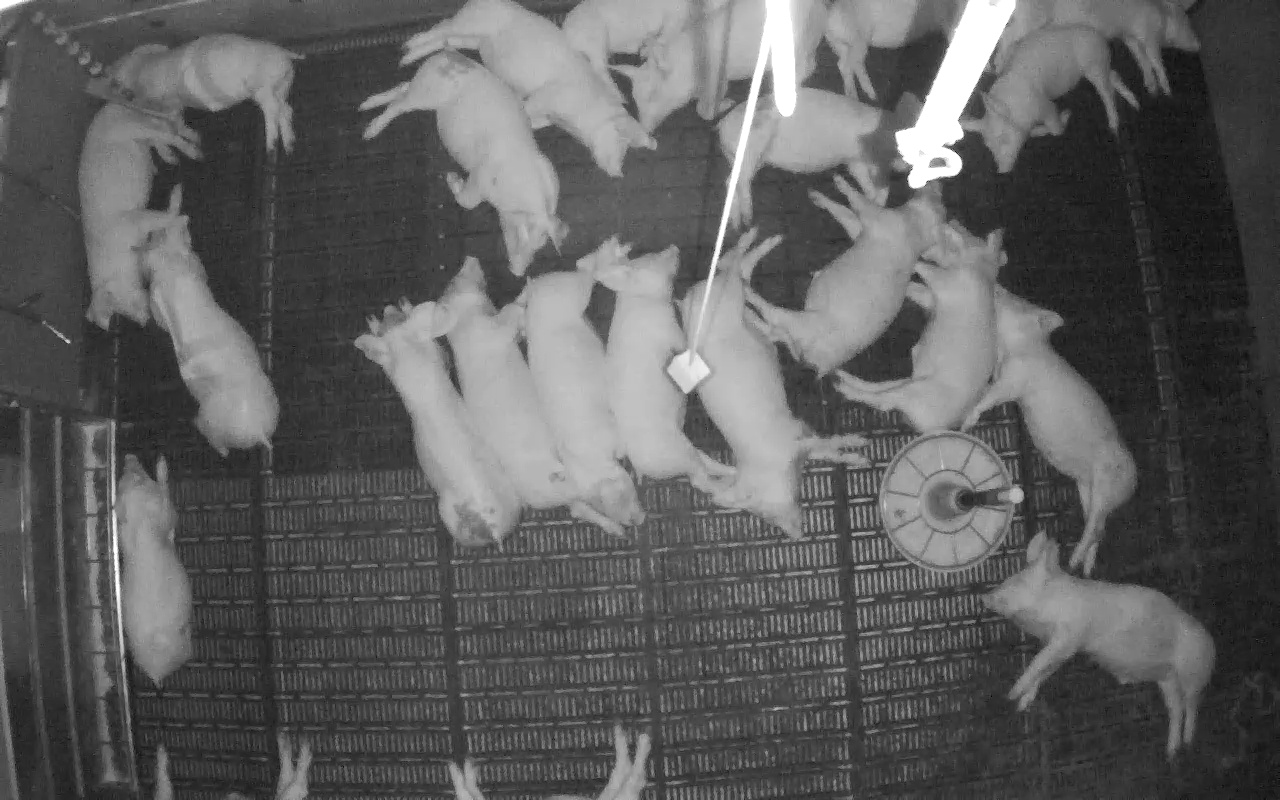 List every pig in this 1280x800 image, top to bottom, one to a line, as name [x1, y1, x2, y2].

pig [824, 0, 993, 104]
pig [995, 0, 1202, 100]
pig [560, 1, 731, 105]
pig [605, 1, 830, 135]
pig [399, 4, 660, 181]
pig [958, 22, 1142, 176]
pig [104, 32, 304, 158]
pig [357, 41, 571, 277]
pig [713, 86, 924, 231]
pig [78, 99, 205, 334]
pig [739, 171, 965, 381]
pig [129, 214, 283, 461]
pig [832, 218, 1010, 435]
pig [672, 225, 873, 542]
pig [525, 234, 647, 536]
pig [592, 242, 741, 495]
pig [431, 256, 627, 537]
pig [955, 281, 1140, 580]
pig [355, 296, 524, 555]
pig [115, 449, 198, 695]
pig [977, 531, 1216, 763]
pig [446, 721, 652, 799]
pig [149, 732, 315, 799]